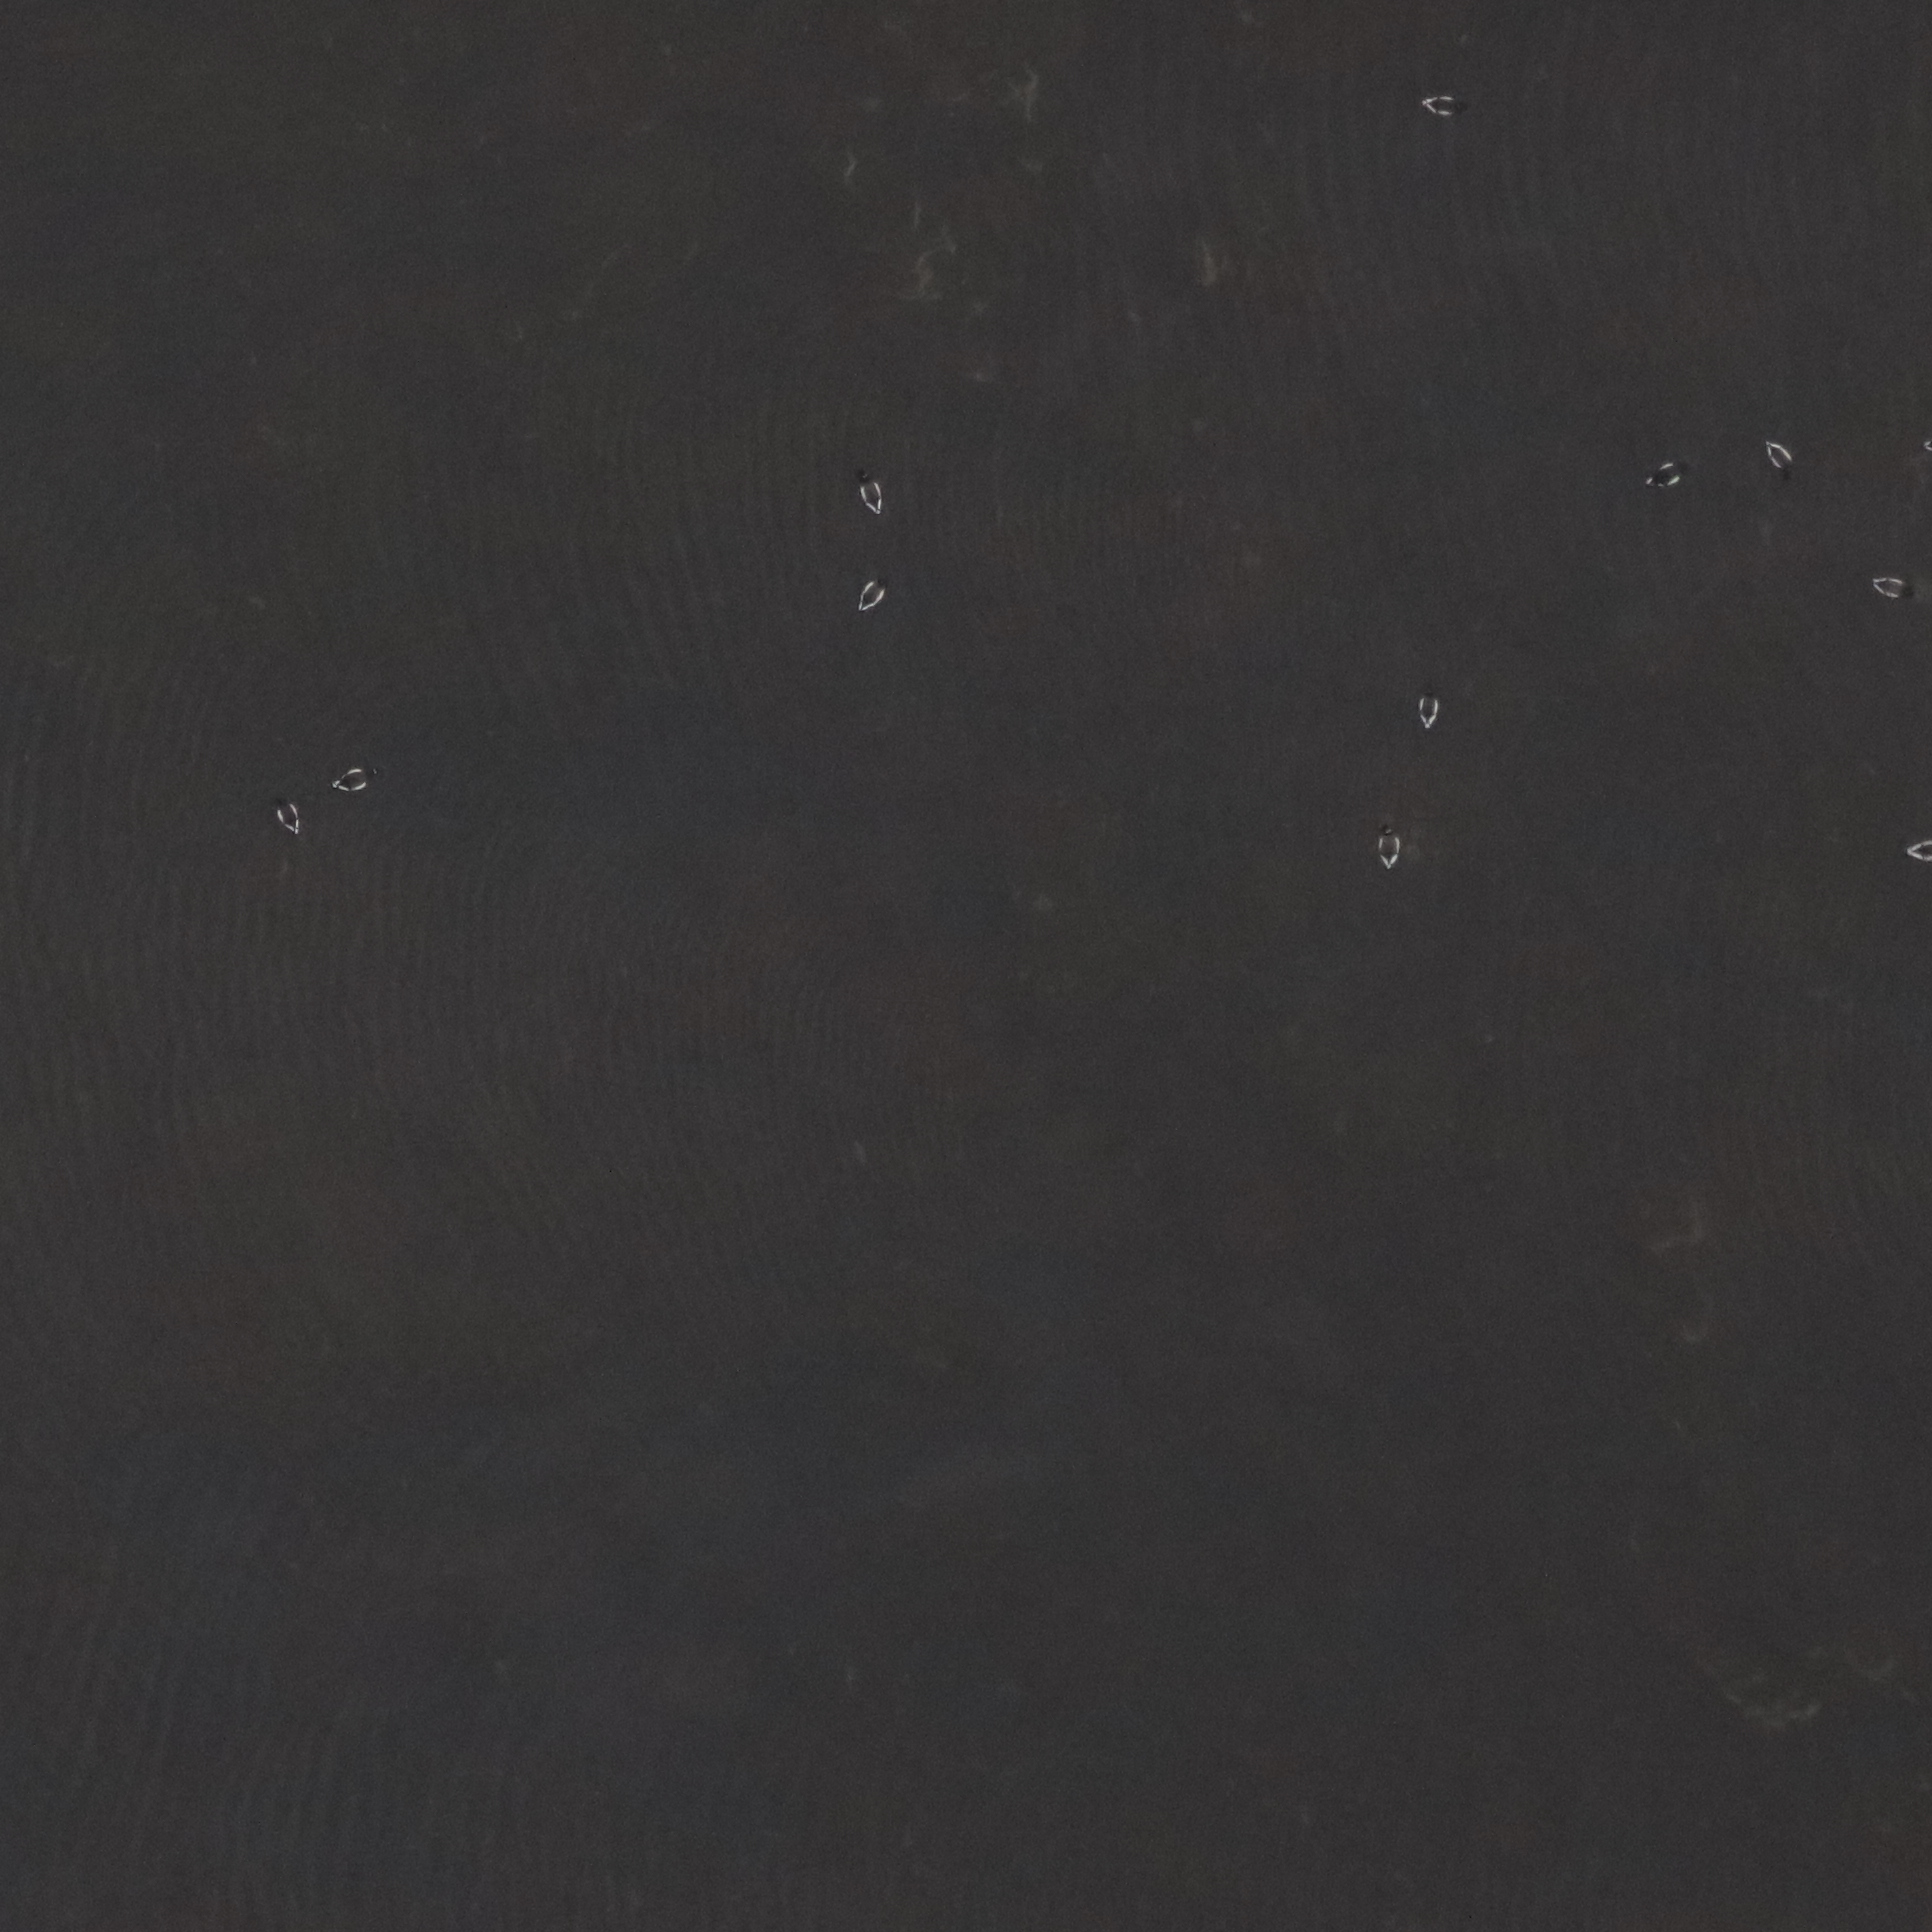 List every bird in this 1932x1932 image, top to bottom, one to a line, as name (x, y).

brant (1442, 106)
brant (1778, 457)
brant (1667, 476)
brant (871, 493)
brant (1892, 588)
brant (871, 594)
brant (1428, 709)
brant (354, 780)
brant (289, 816)
brant (1389, 847)
brant (1924, 852)